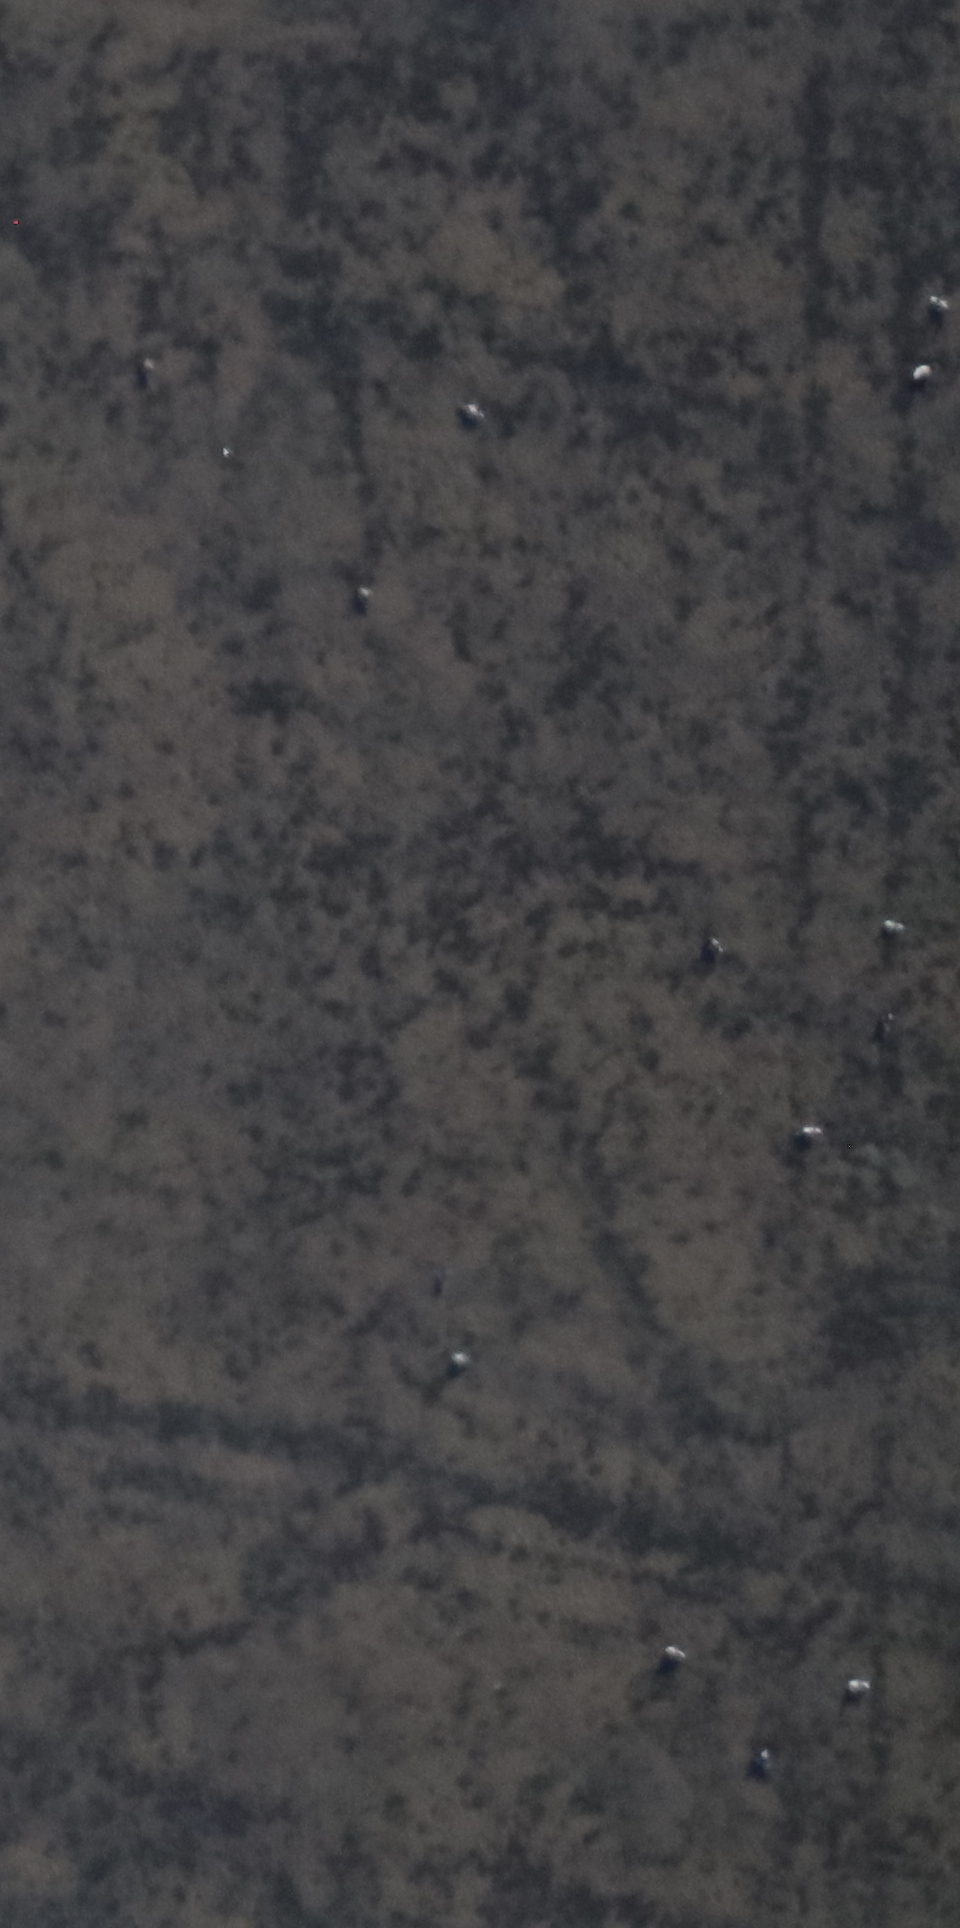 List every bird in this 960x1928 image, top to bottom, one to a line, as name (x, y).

brant (938, 304)
brant (143, 364)
brant (924, 371)
brant (473, 413)
brant (365, 595)
brant (894, 927)
brant (714, 946)
brant (888, 1020)
brant (812, 1132)
brant (460, 1359)
brant (673, 1653)
brant (858, 1688)
brant (763, 1758)